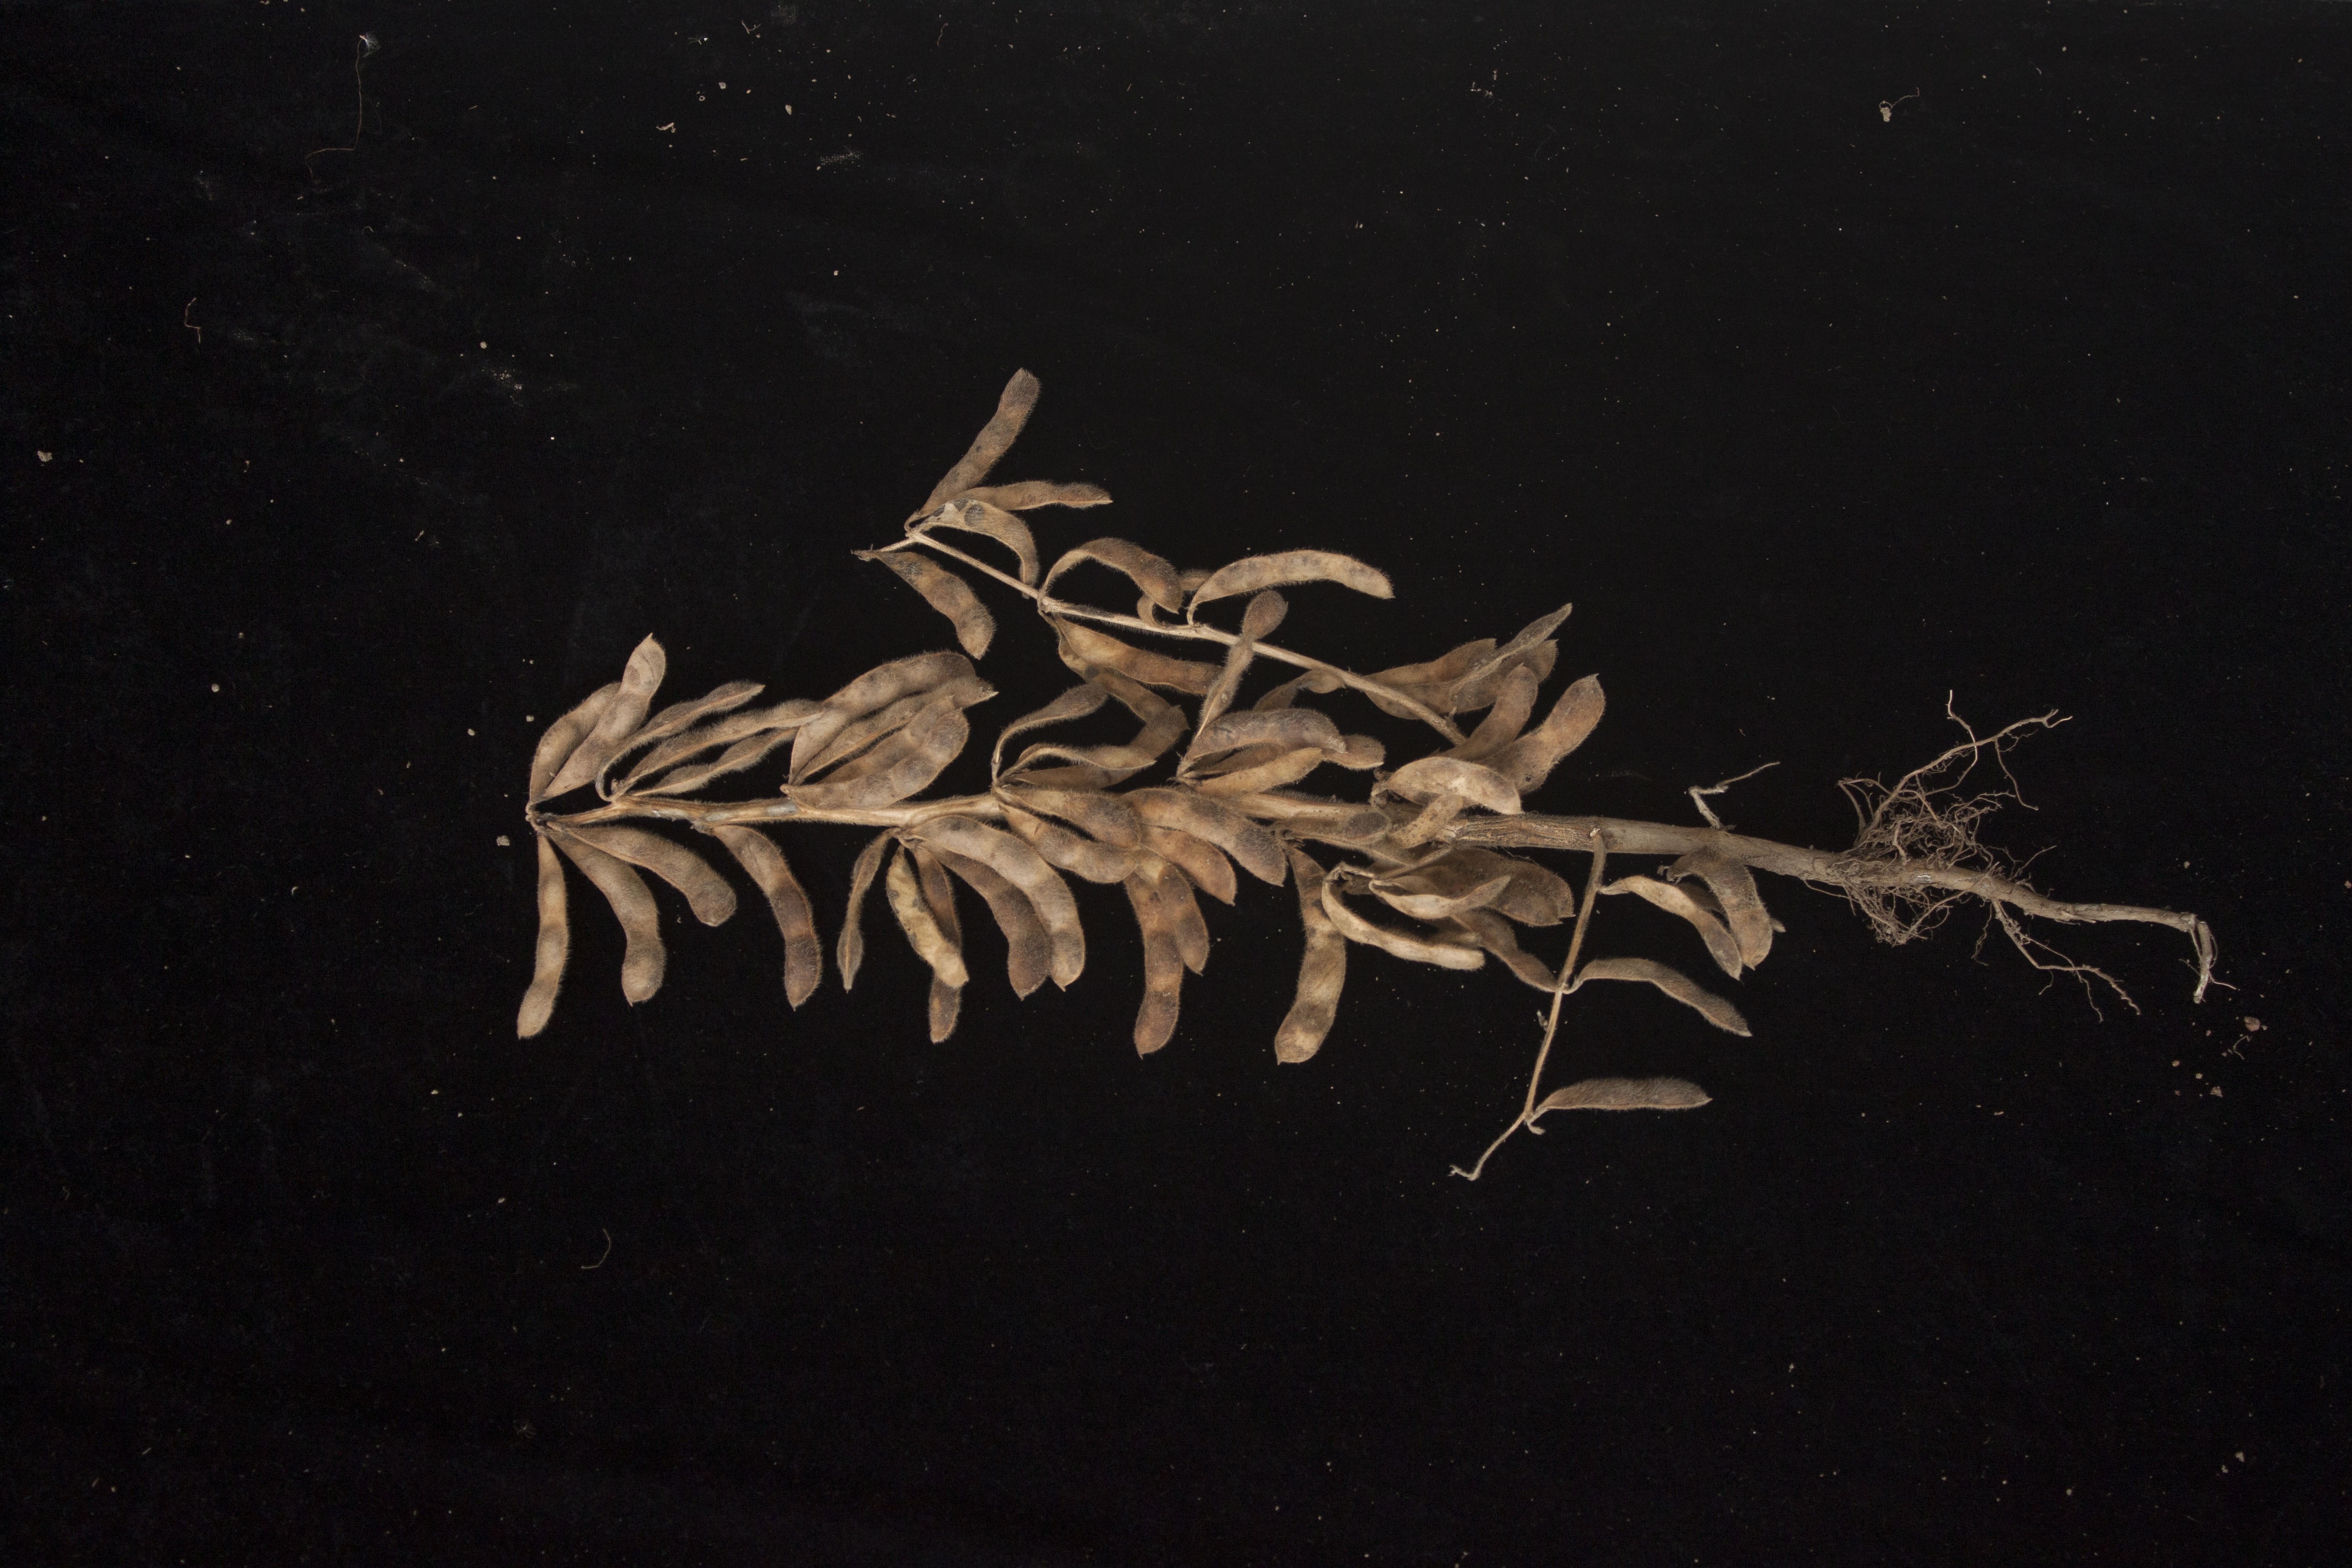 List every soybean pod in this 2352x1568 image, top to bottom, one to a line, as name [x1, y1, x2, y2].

soybean pod [917, 371, 1039, 518]
soybean pod [964, 487, 1109, 512]
soybean pod [927, 504, 1036, 587]
soybean pod [1053, 540, 1183, 609]
soybean pod [1186, 549, 1394, 623]
soybean pod [875, 553, 994, 658]
soybean pod [1203, 594, 1287, 725]
soybean pod [1453, 605, 1574, 692]
soybean pod [1057, 622, 1230, 696]
soybean pod [529, 635, 667, 807]
soybean pod [1058, 637, 1173, 724]
soybean pod [1369, 640, 1496, 686]
soybean pod [1369, 642, 1556, 720]
soybean pod [789, 654, 975, 776]
soybean pod [1448, 666, 1536, 763]
soybean pod [1254, 675, 1342, 713]
soybean pod [1408, 678, 1606, 826]
soybean pod [992, 679, 1105, 773]
soybean pod [797, 681, 995, 784]
soybean pod [528, 685, 623, 801]
soybean pod [607, 685, 764, 769]
soybean pod [828, 699, 953, 786]
soybean pod [616, 700, 830, 792]
soybean pod [779, 707, 969, 811]
soybean pod [1179, 708, 1346, 773]
soybean pod [1017, 711, 1183, 792]
soybean pod [650, 729, 796, 795]
soybean pod [1204, 740, 1382, 794]
soybean pod [1010, 746, 1152, 773]
soybean pod [1372, 755, 1522, 817]
soybean pod [1393, 784, 1465, 849]
soybean pod [1120, 789, 1286, 887]
soybean pod [1001, 789, 1140, 850]
soybean pod [1001, 806, 1139, 882]
soybean pod [912, 816, 1084, 989]
soybean pod [1279, 816, 1392, 845]
soybean pod [706, 825, 822, 1007]
soybean pod [549, 826, 664, 1006]
soybean pod [555, 826, 739, 925]
soybean pod [1140, 826, 1236, 900]
soybean pod [517, 831, 569, 1040]
soybean pod [838, 835, 888, 987]
soybean pod [926, 840, 1049, 995]
soybean pod [911, 845, 958, 1044]
soybean pod [1440, 846, 1573, 915]
soybean pod [888, 848, 970, 988]
soybean pod [1672, 850, 1772, 968]
soybean pod [1274, 851, 1345, 1065]
soybean pod [1131, 852, 1208, 973]
soybean pod [1381, 860, 1561, 925]
soybean pod [1127, 875, 1183, 1059]
soybean pod [1602, 878, 1740, 980]
soybean pod [1376, 880, 1509, 920]
soybean pod [1323, 886, 1481, 970]
soybean pod [1451, 911, 1561, 991]
soybean pod [1570, 957, 1750, 1037]
soybean pod [1534, 1077, 1713, 1119]